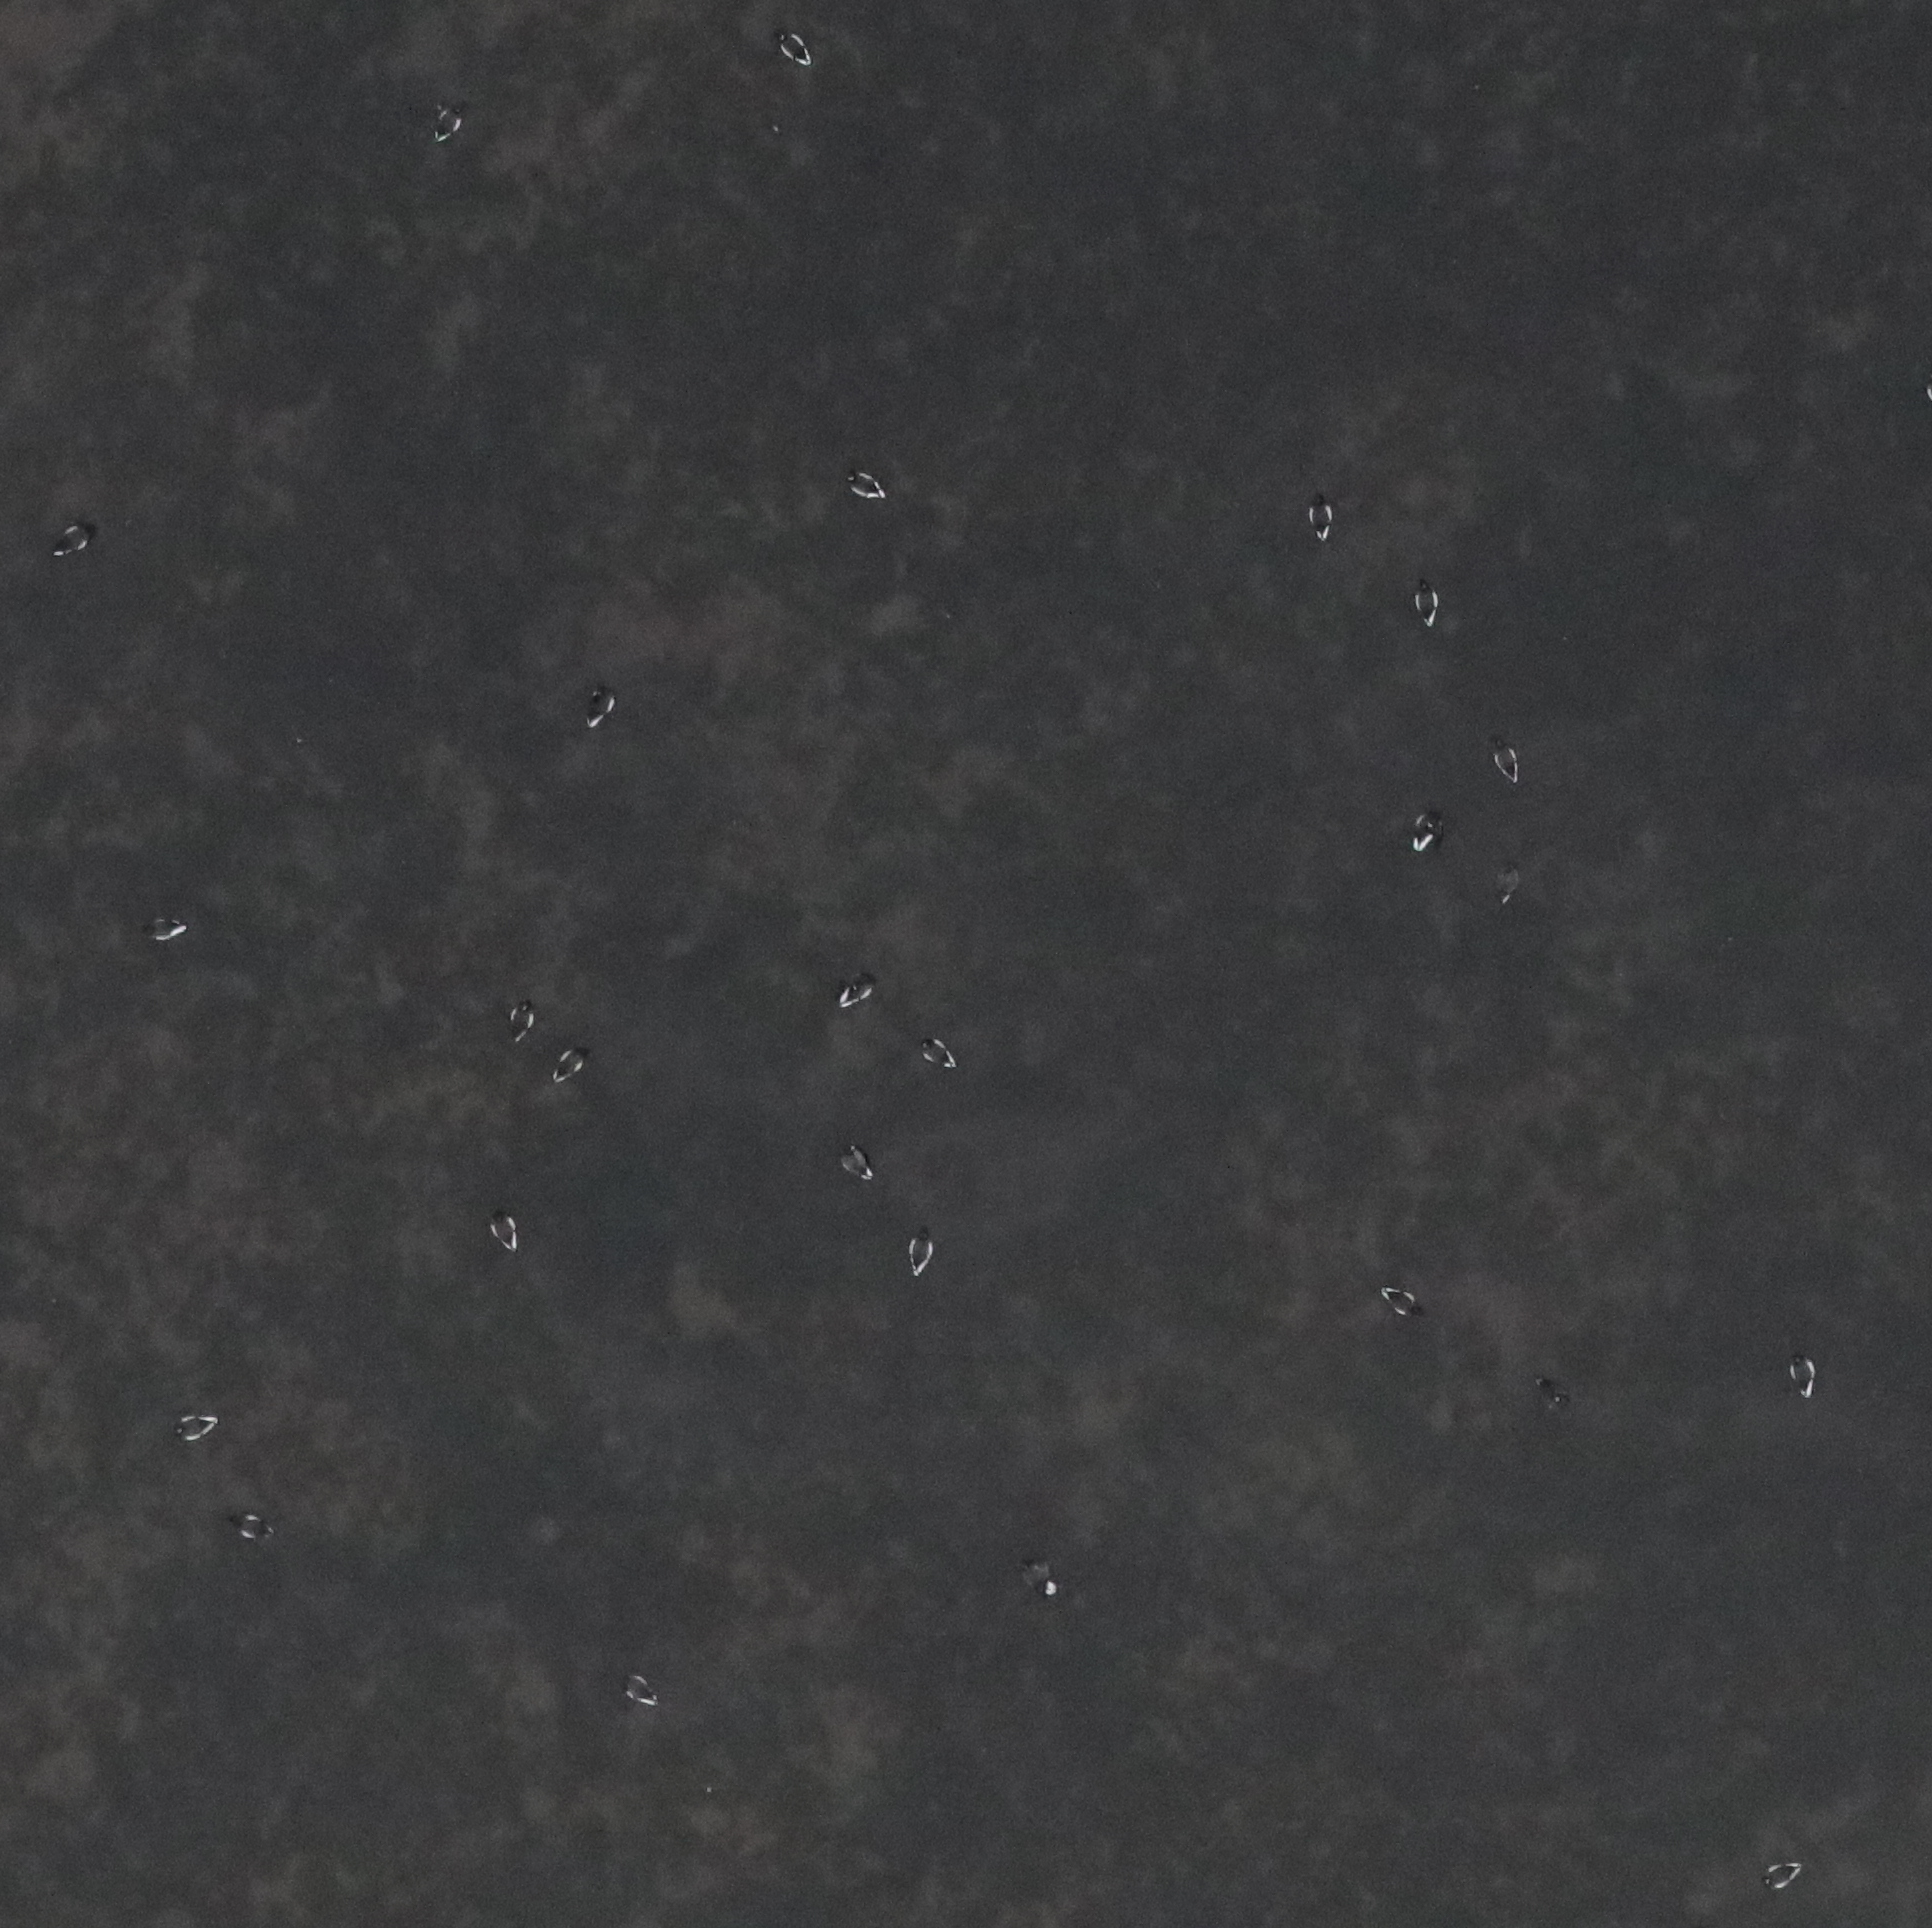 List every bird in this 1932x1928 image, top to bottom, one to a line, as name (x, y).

brant (794, 49)
brant (449, 123)
brant (866, 485)
brant (1321, 518)
brant (73, 541)
brant (1428, 604)
brant (601, 708)
brant (1506, 760)
brant (1426, 829)
brant (1510, 887)
brant (166, 929)
brant (860, 991)
brant (524, 1019)
brant (937, 1053)
brant (568, 1063)
brant (858, 1162)
brant (505, 1230)
brant (921, 1250)
brant (1402, 1301)
brant (1803, 1373)
brant (1556, 1393)
brant (195, 1426)
brant (253, 1527)
brant (1047, 1580)
brant (639, 1687)
brant (1782, 1874)